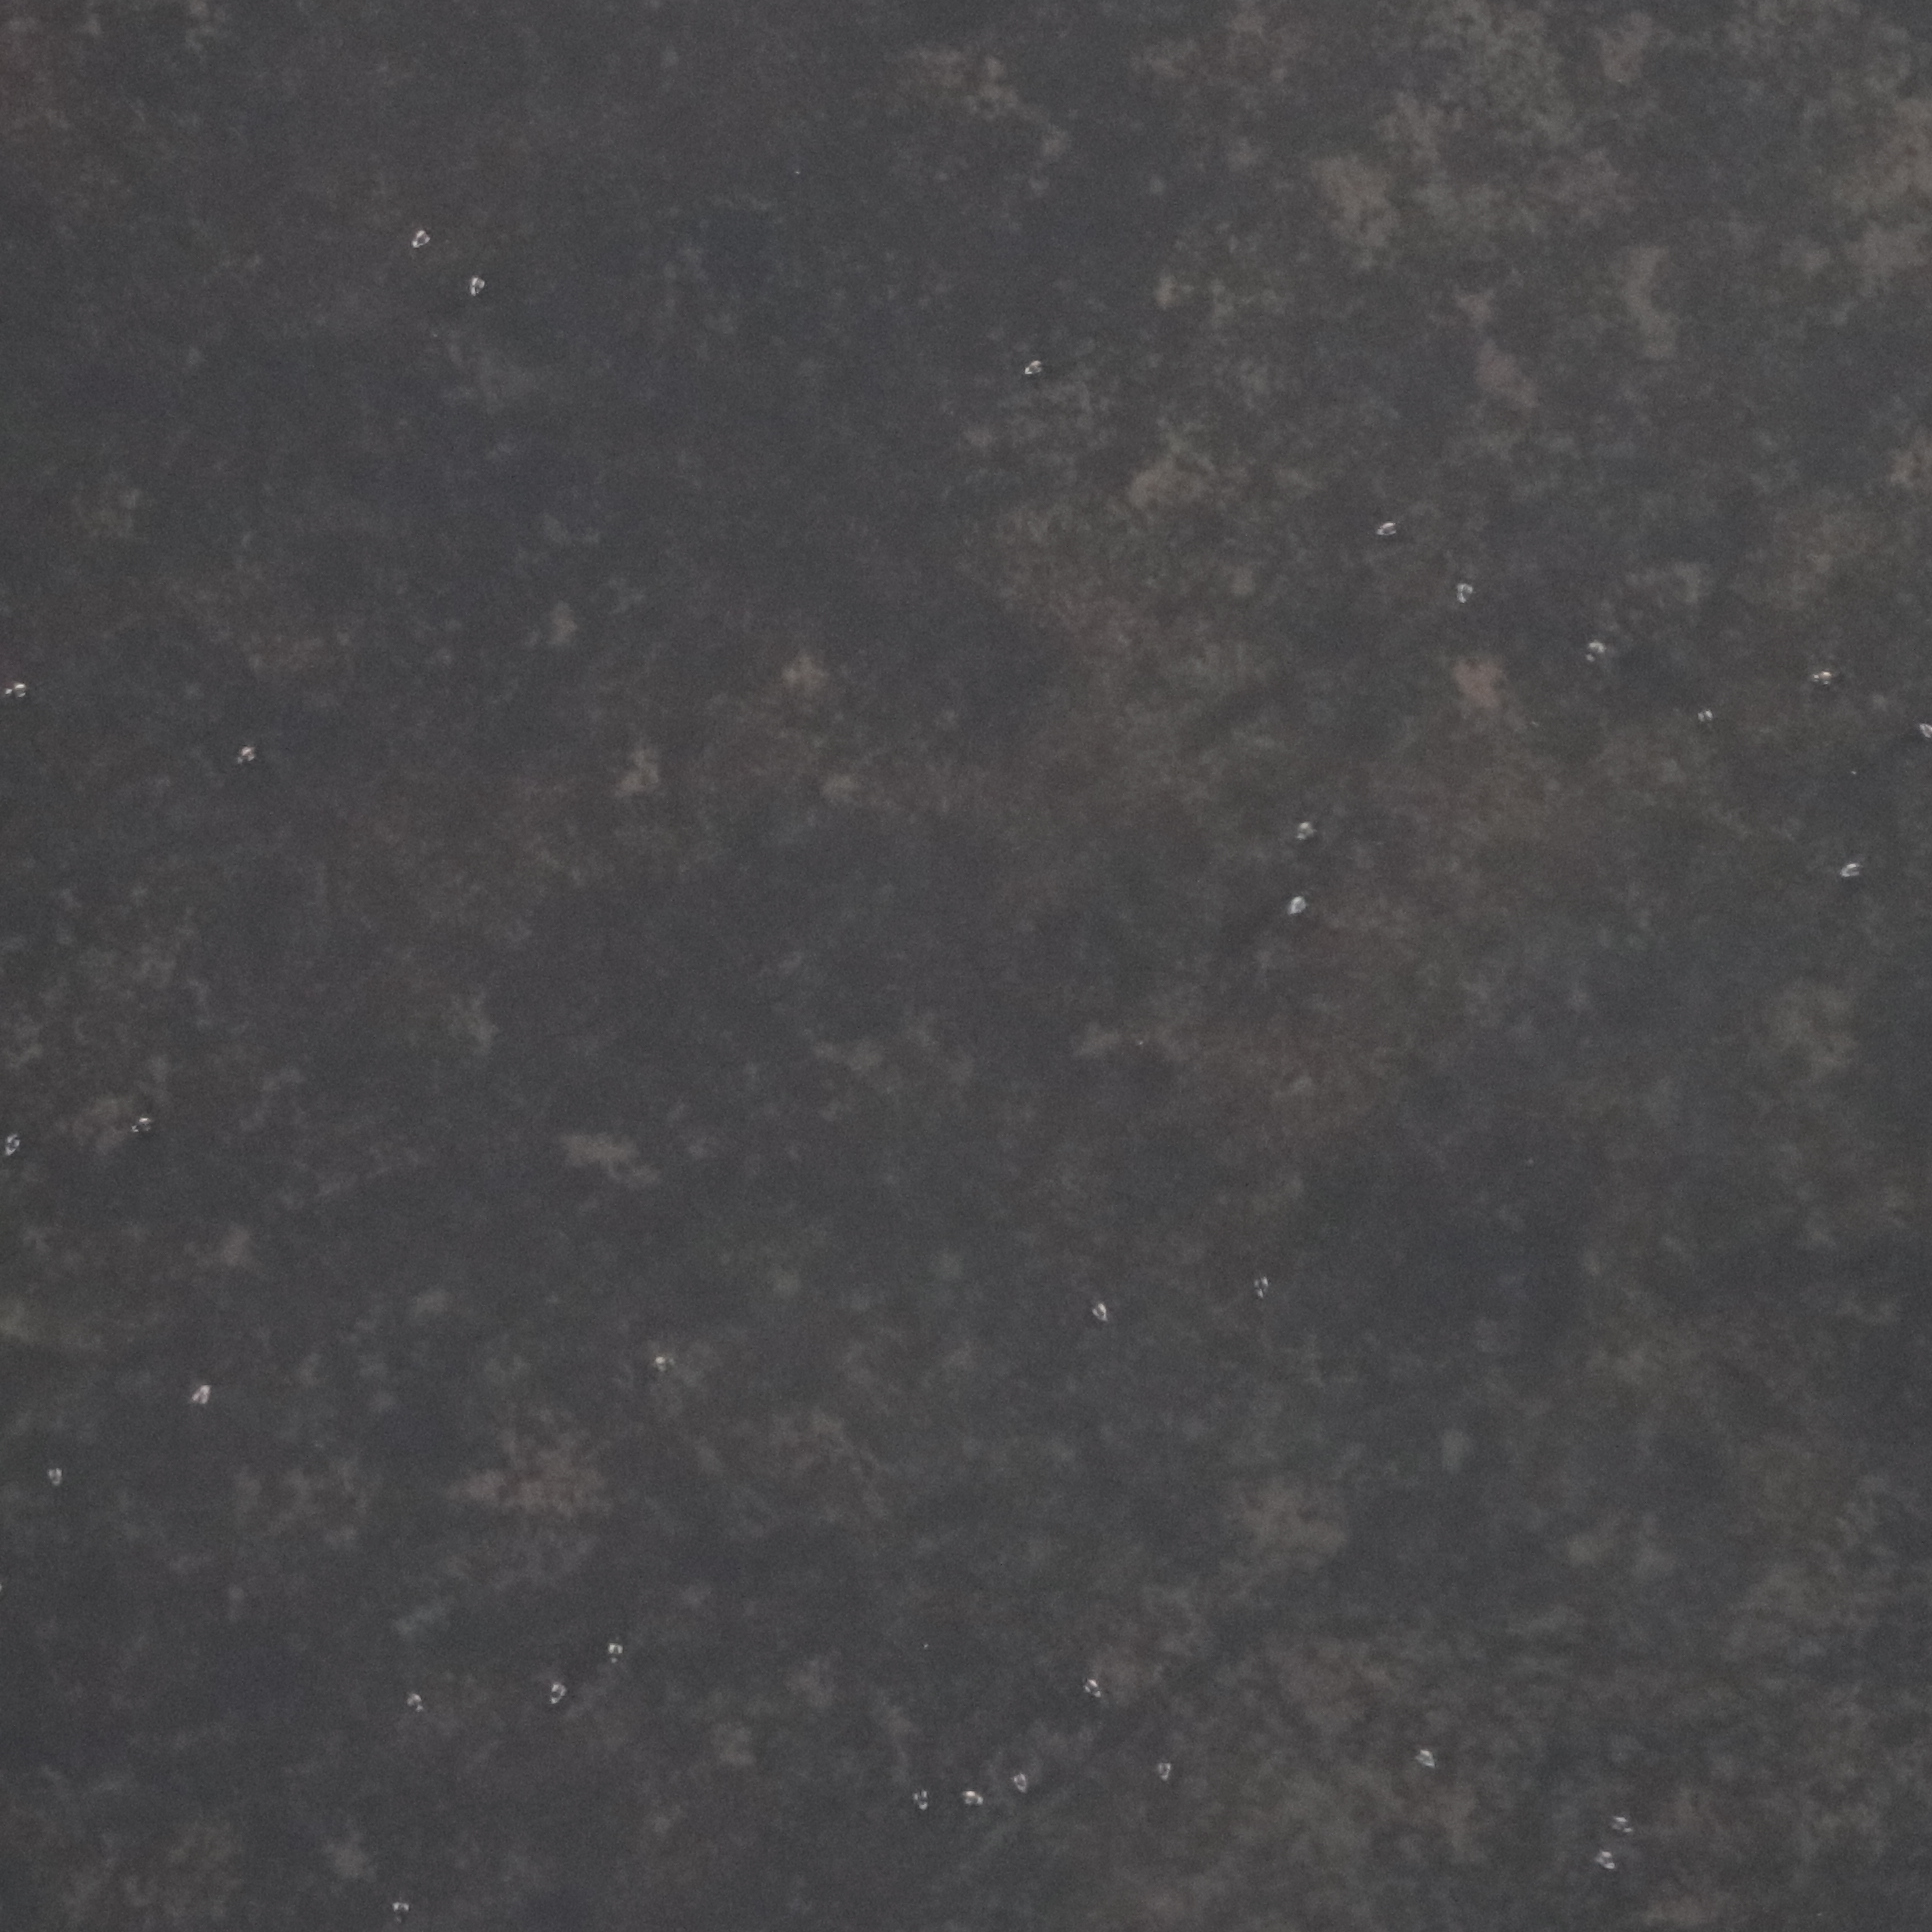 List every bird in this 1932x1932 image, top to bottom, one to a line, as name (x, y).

brant (421, 237)
brant (477, 282)
brant (1034, 369)
brant (1385, 530)
brant (1461, 590)
brant (1594, 653)
brant (1821, 679)
brant (15, 691)
brant (1704, 720)
brant (1930, 732)
brant (244, 756)
brant (1310, 829)
brant (1854, 867)
brant (1299, 908)
brant (148, 1129)
brant (9, 1142)
brant (1255, 1285)
brant (1102, 1313)
brant (666, 1352)
brant (200, 1385)
brant (57, 1475)
brant (612, 1657)
brant (567, 1691)
brant (1085, 1692)
brant (416, 1698)
brant (1429, 1764)
brant (1172, 1770)
brant (1022, 1775)
brant (975, 1800)
brant (920, 1806)
brant (1622, 1826)
brant (1600, 1857)
brant (396, 1919)